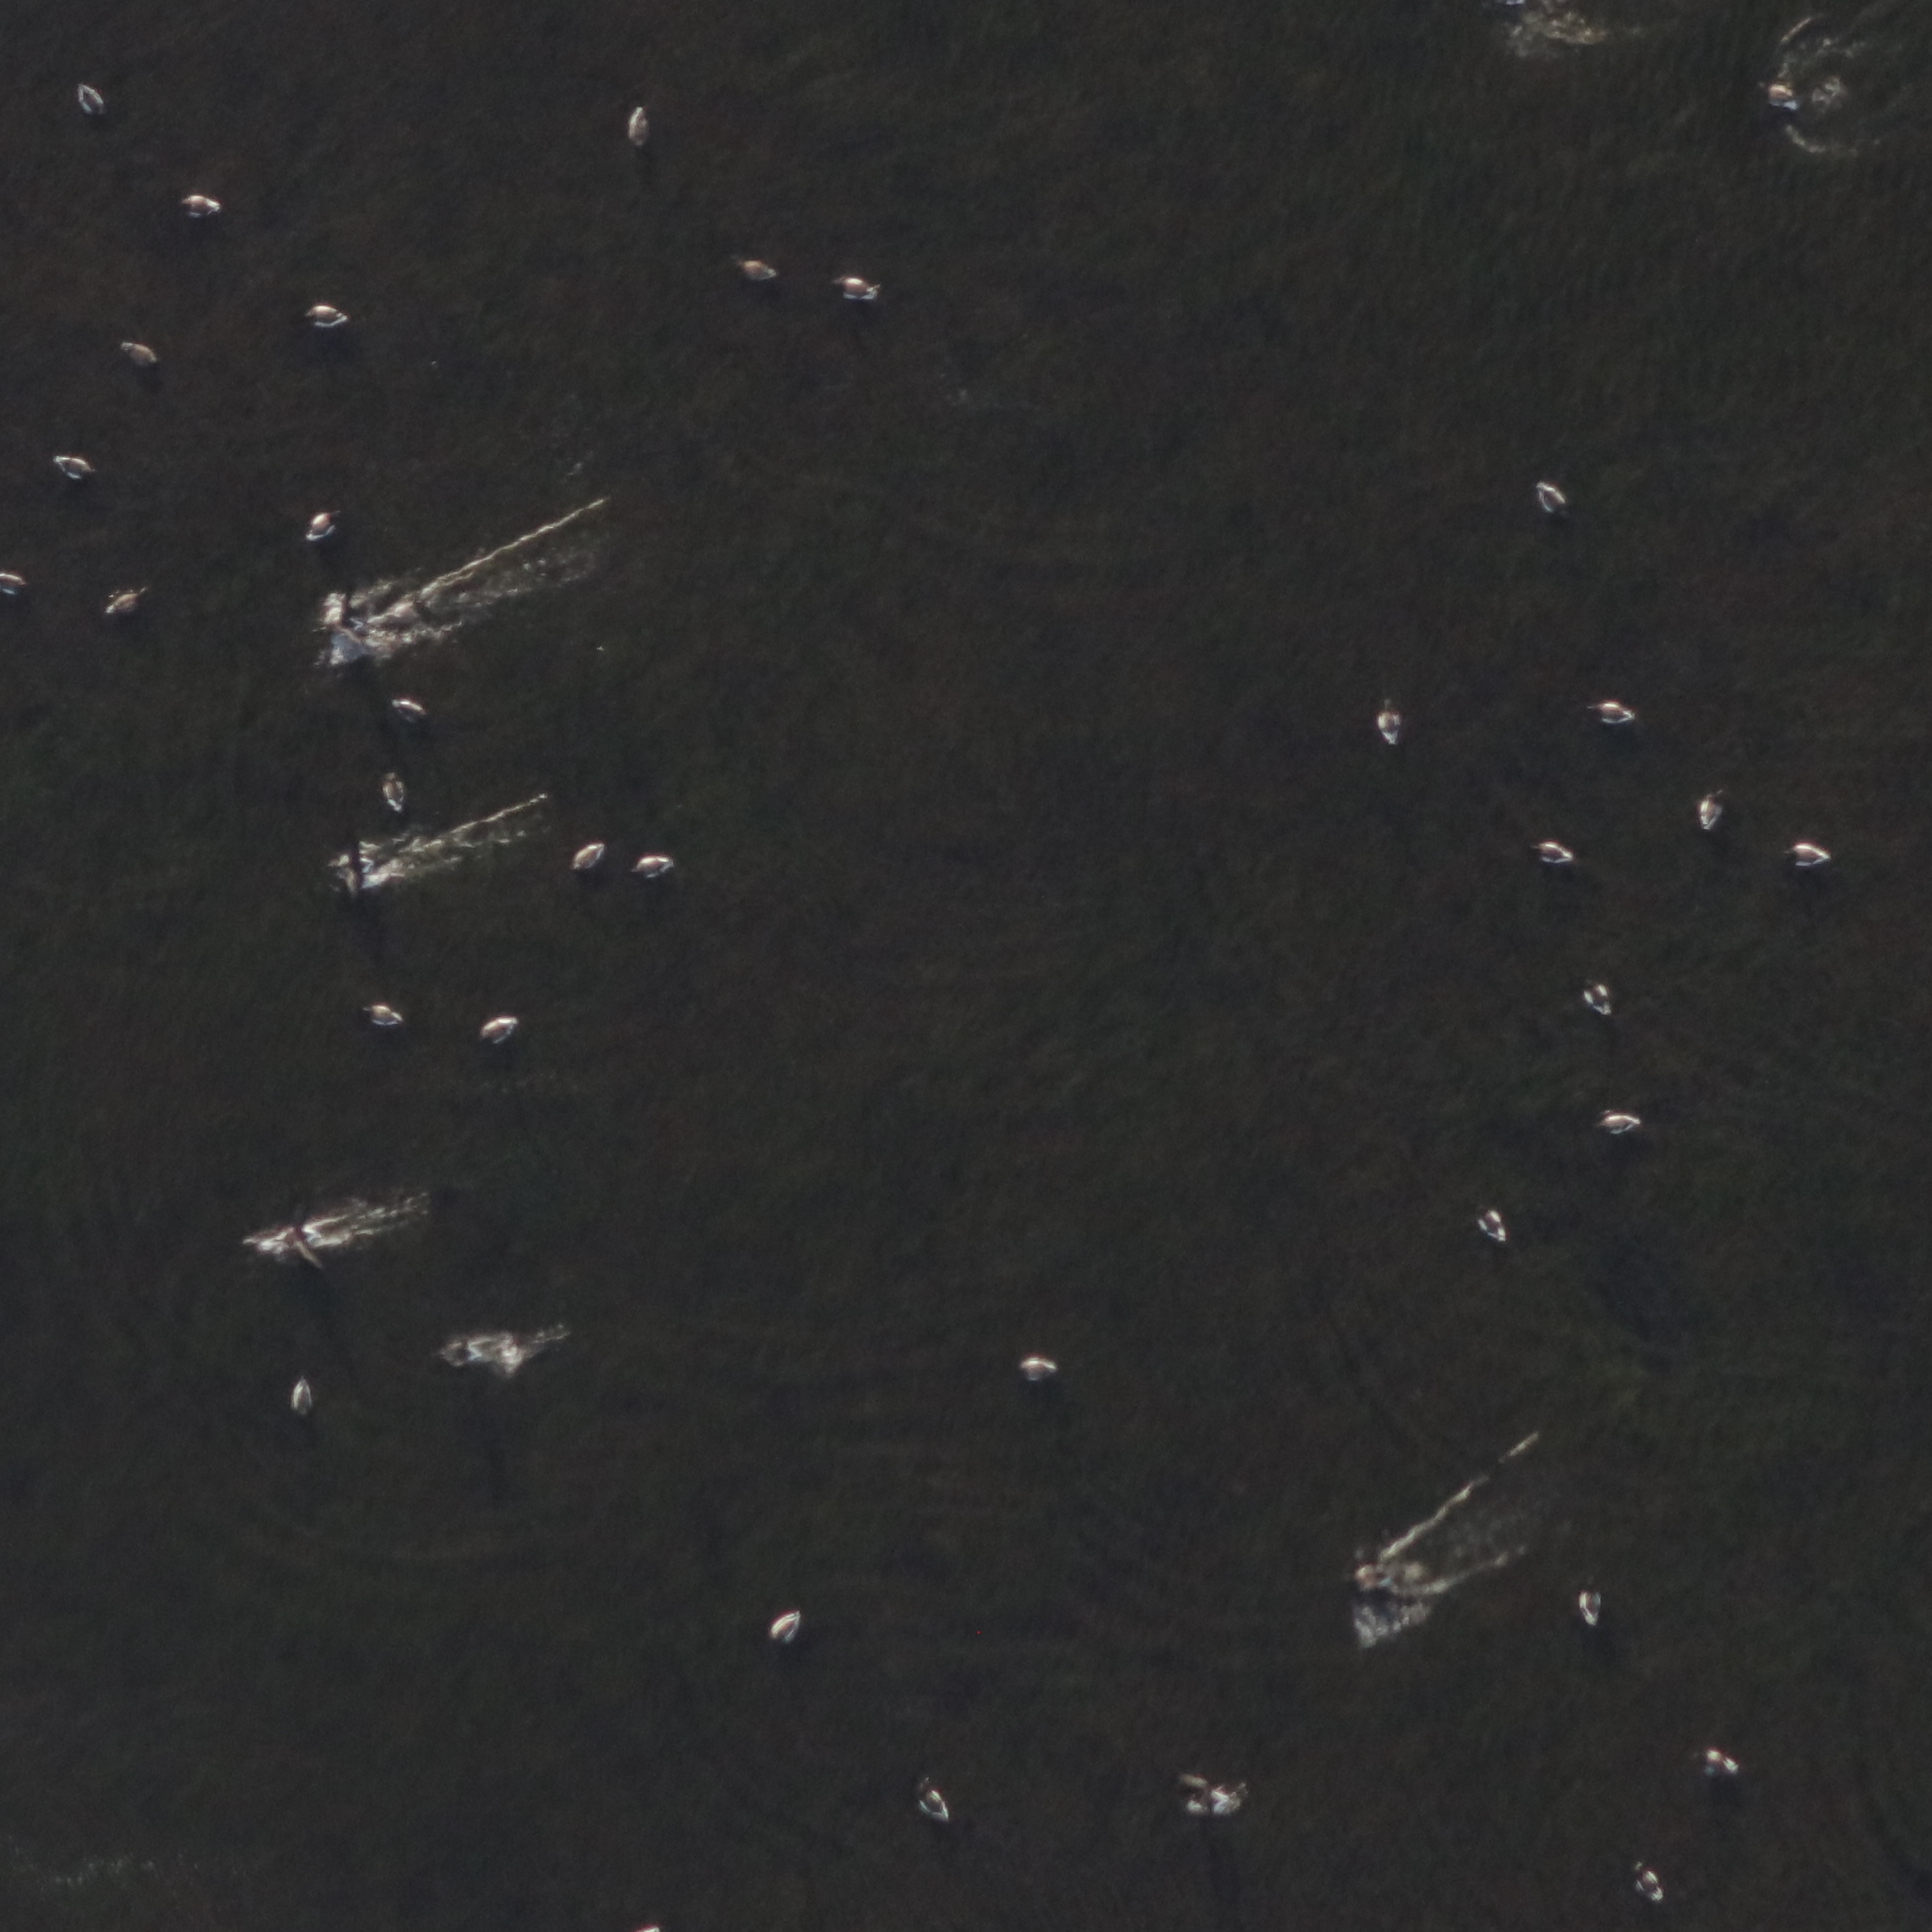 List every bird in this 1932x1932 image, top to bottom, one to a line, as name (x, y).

brant (1786, 94)
brant (90, 101)
brant (639, 129)
brant (200, 207)
brant (756, 269)
brant (855, 289)
brant (324, 316)
brant (141, 355)
brant (73, 467)
brant (1552, 500)
brant (321, 526)
brant (9, 584)
brant (127, 601)
brant (343, 613)
brant (1612, 714)
brant (1390, 721)
brant (393, 790)
brant (1713, 809)
brant (1552, 854)
brant (1808, 856)
brant (588, 858)
brant (352, 860)
brant (650, 866)
brant (1598, 999)
brant (382, 1014)
brant (499, 1031)
brant (1615, 1115)
brant (1493, 1225)
brant (298, 1231)
brant (475, 1352)
brant (1044, 1362)
brant (303, 1398)
brant (1373, 1577)
brant (1591, 1602)
brant (785, 1620)
brant (1720, 1762)
brant (1184, 1788)
brant (933, 1802)
brant (1649, 1883)